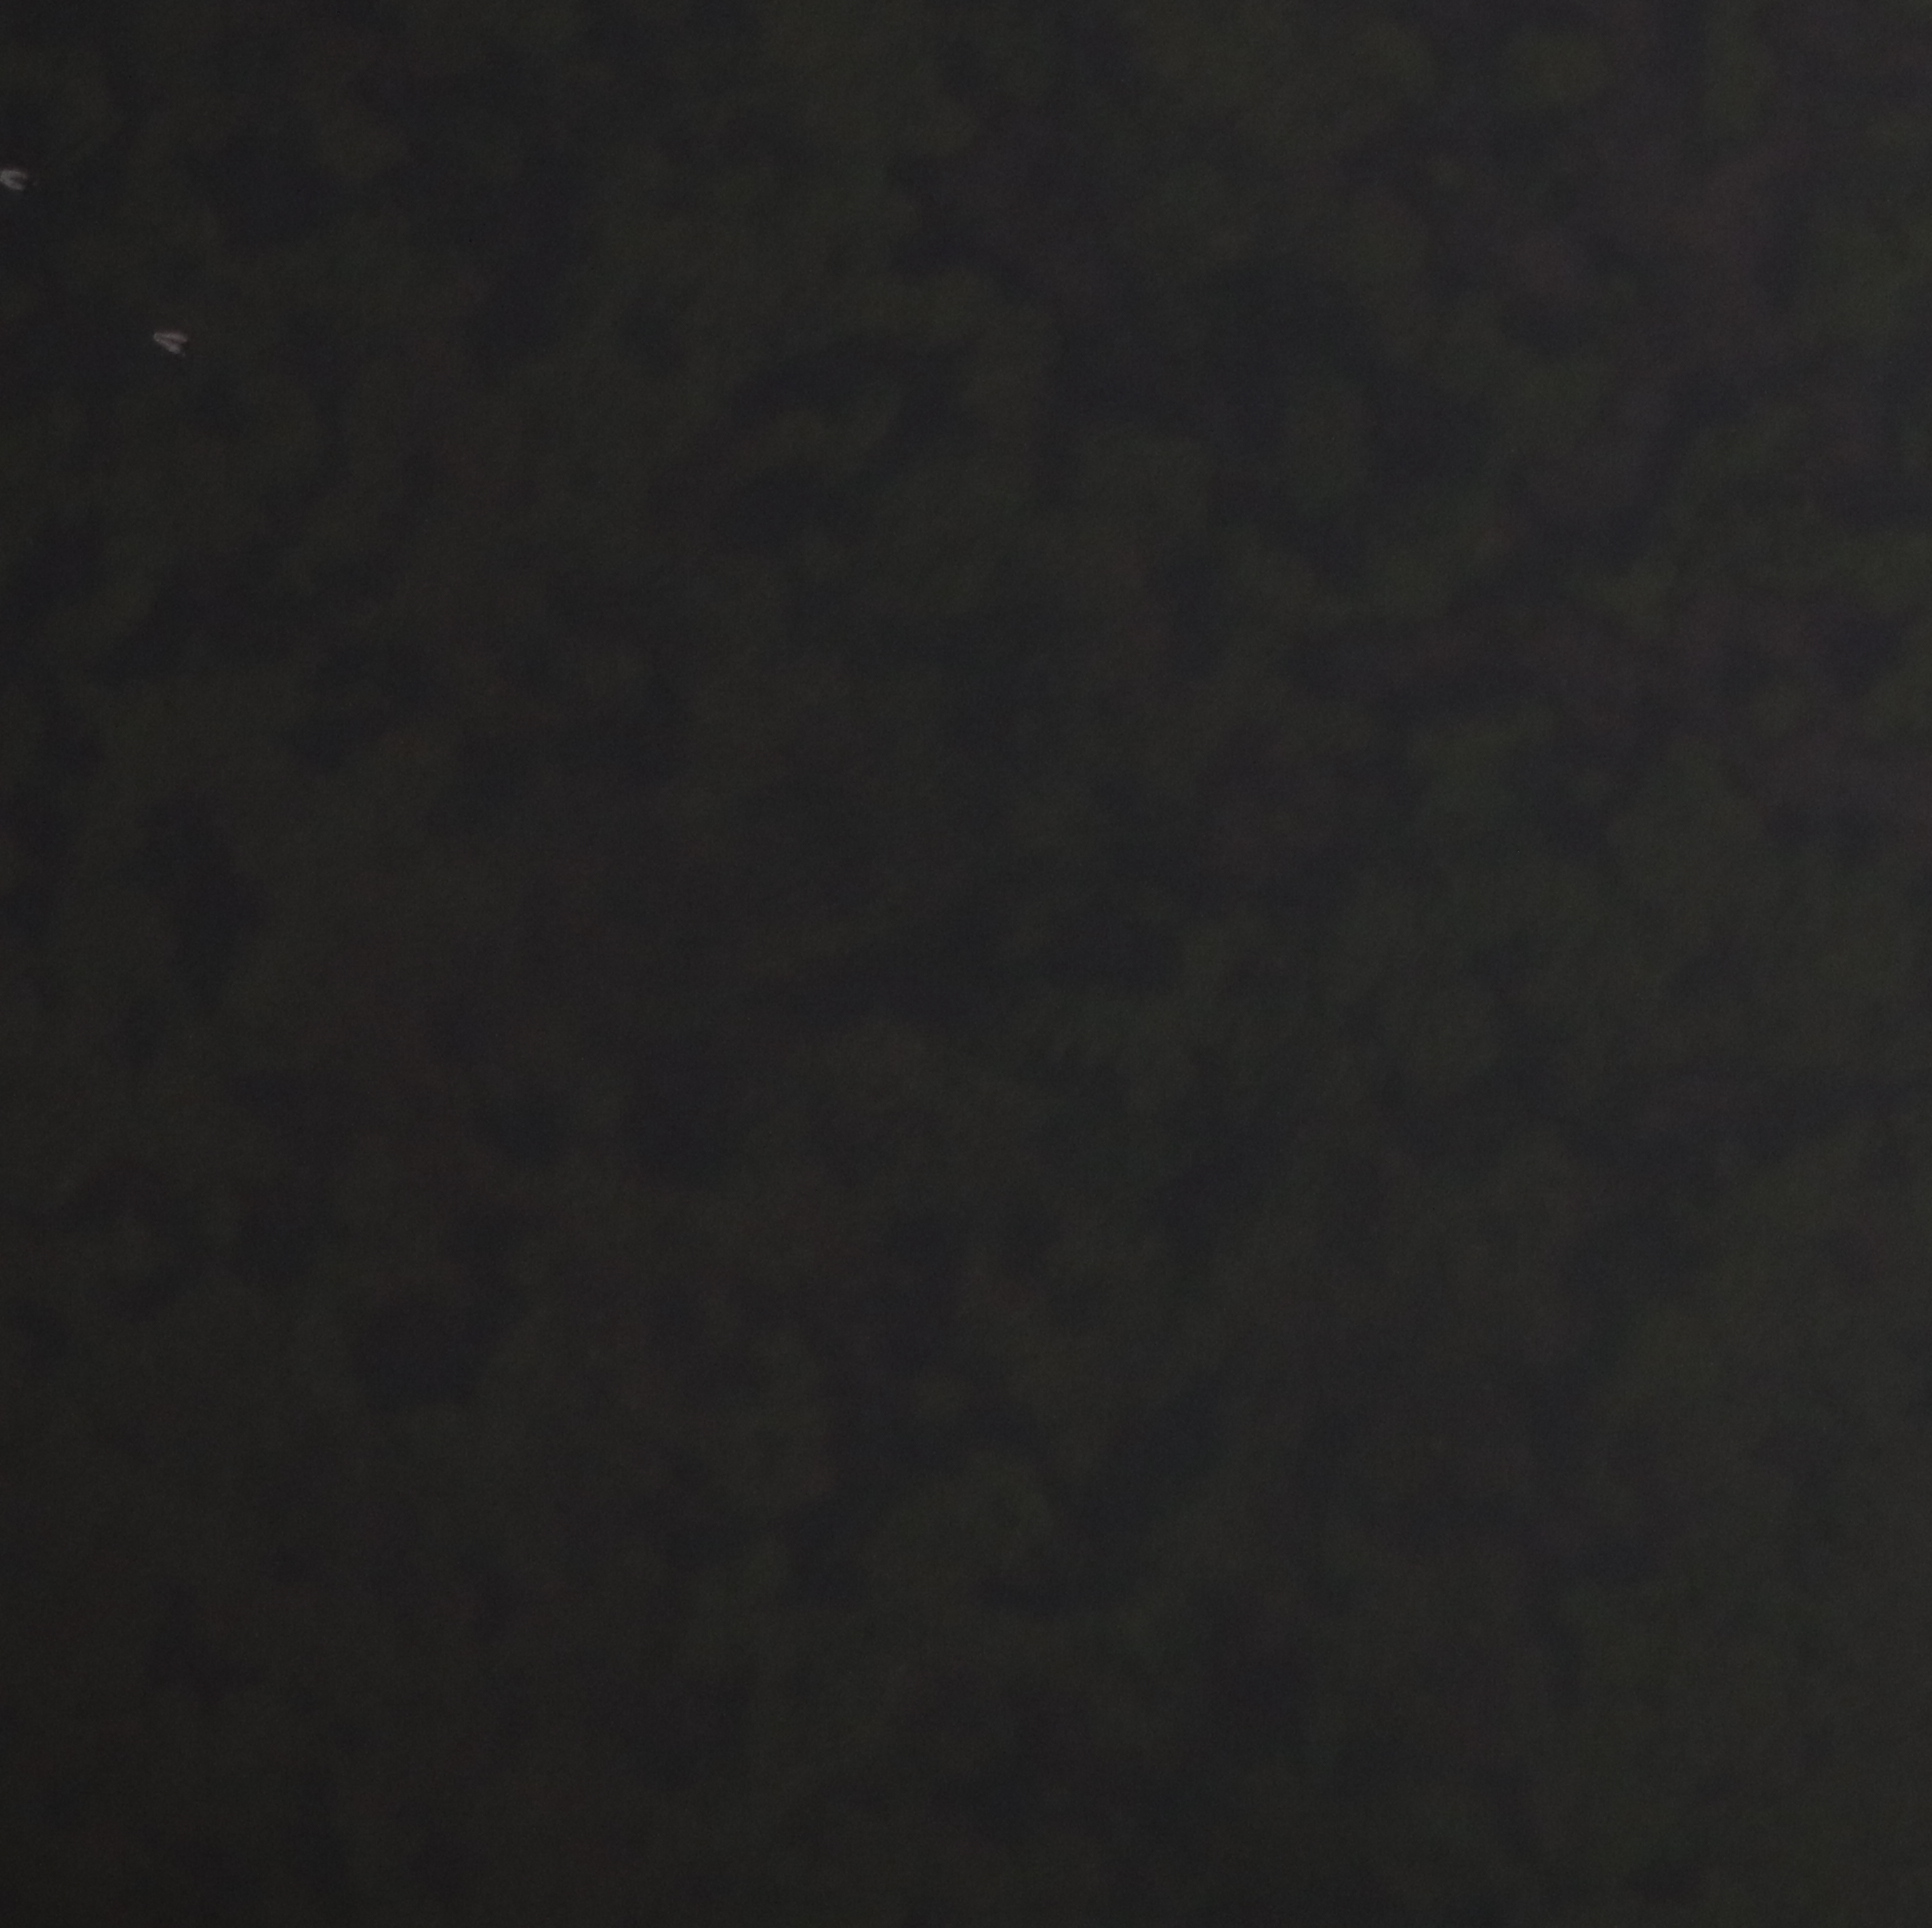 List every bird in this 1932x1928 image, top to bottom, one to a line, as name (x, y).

None